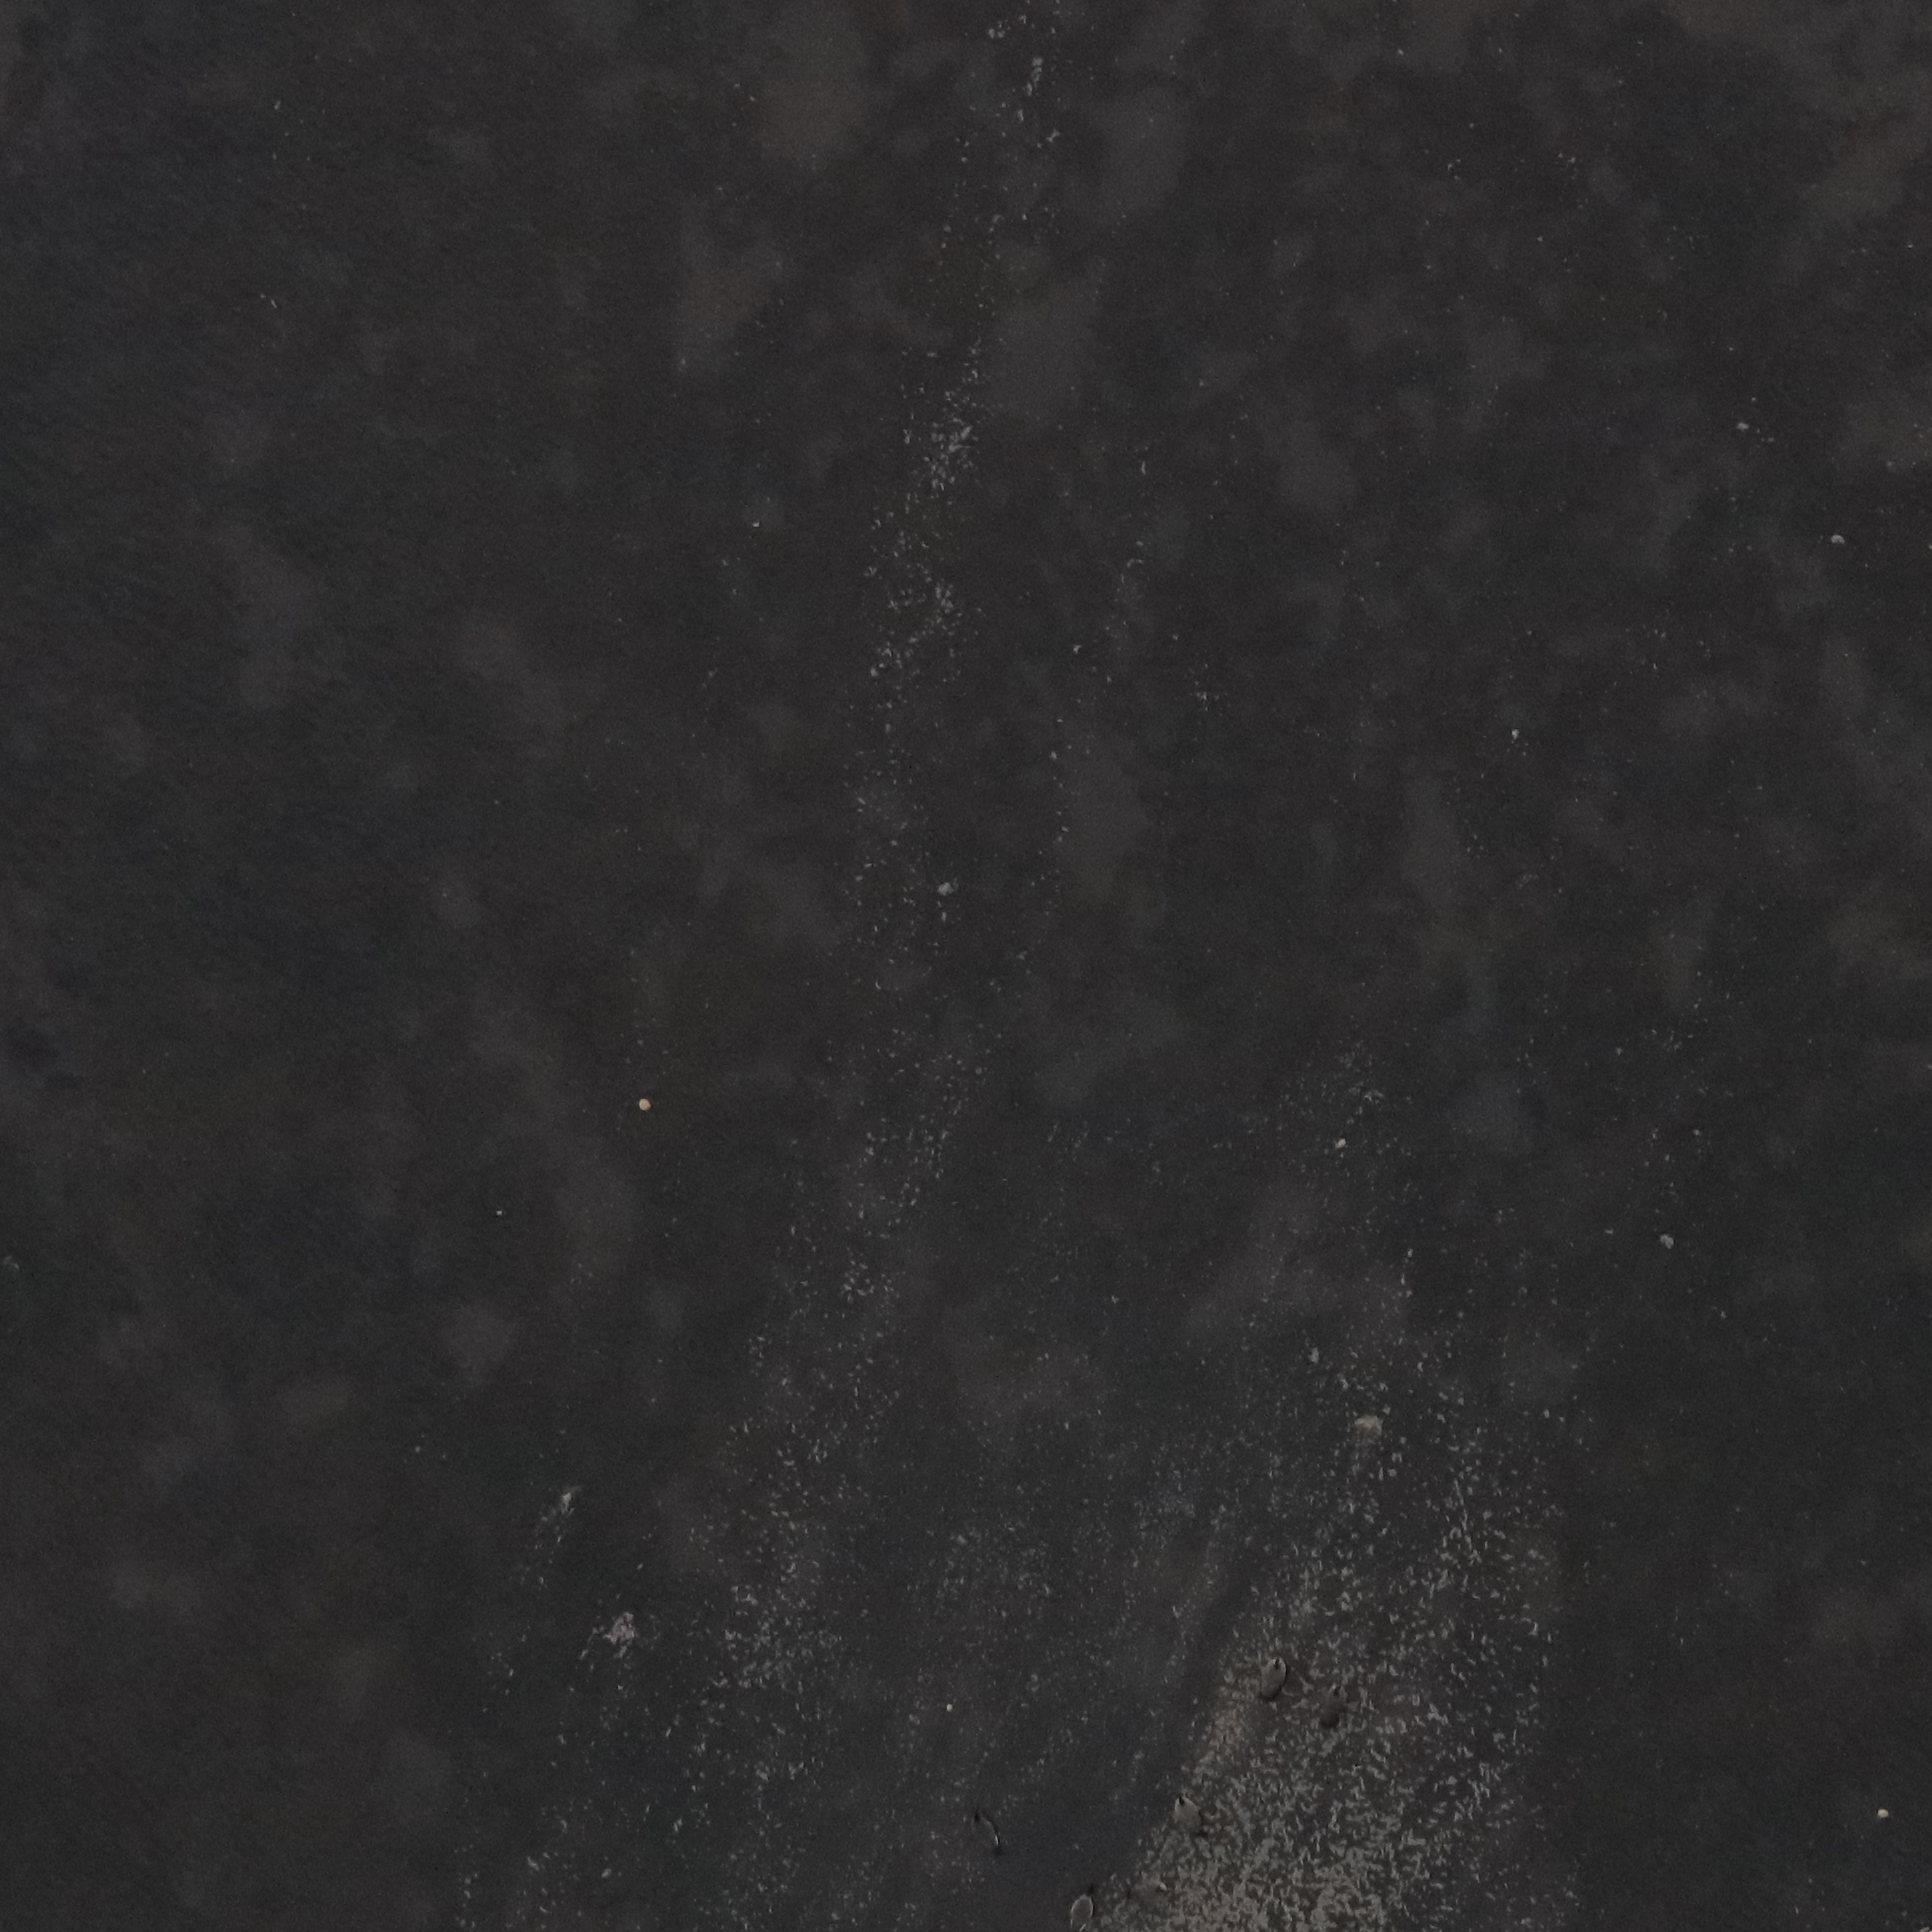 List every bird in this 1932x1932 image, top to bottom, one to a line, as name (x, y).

Canada goose (1274, 1674)
Canada goose (1332, 1704)
Canada goose (1195, 1820)
Canada goose (990, 1833)
Canada goose (1151, 1896)
Canada goose (1085, 1914)